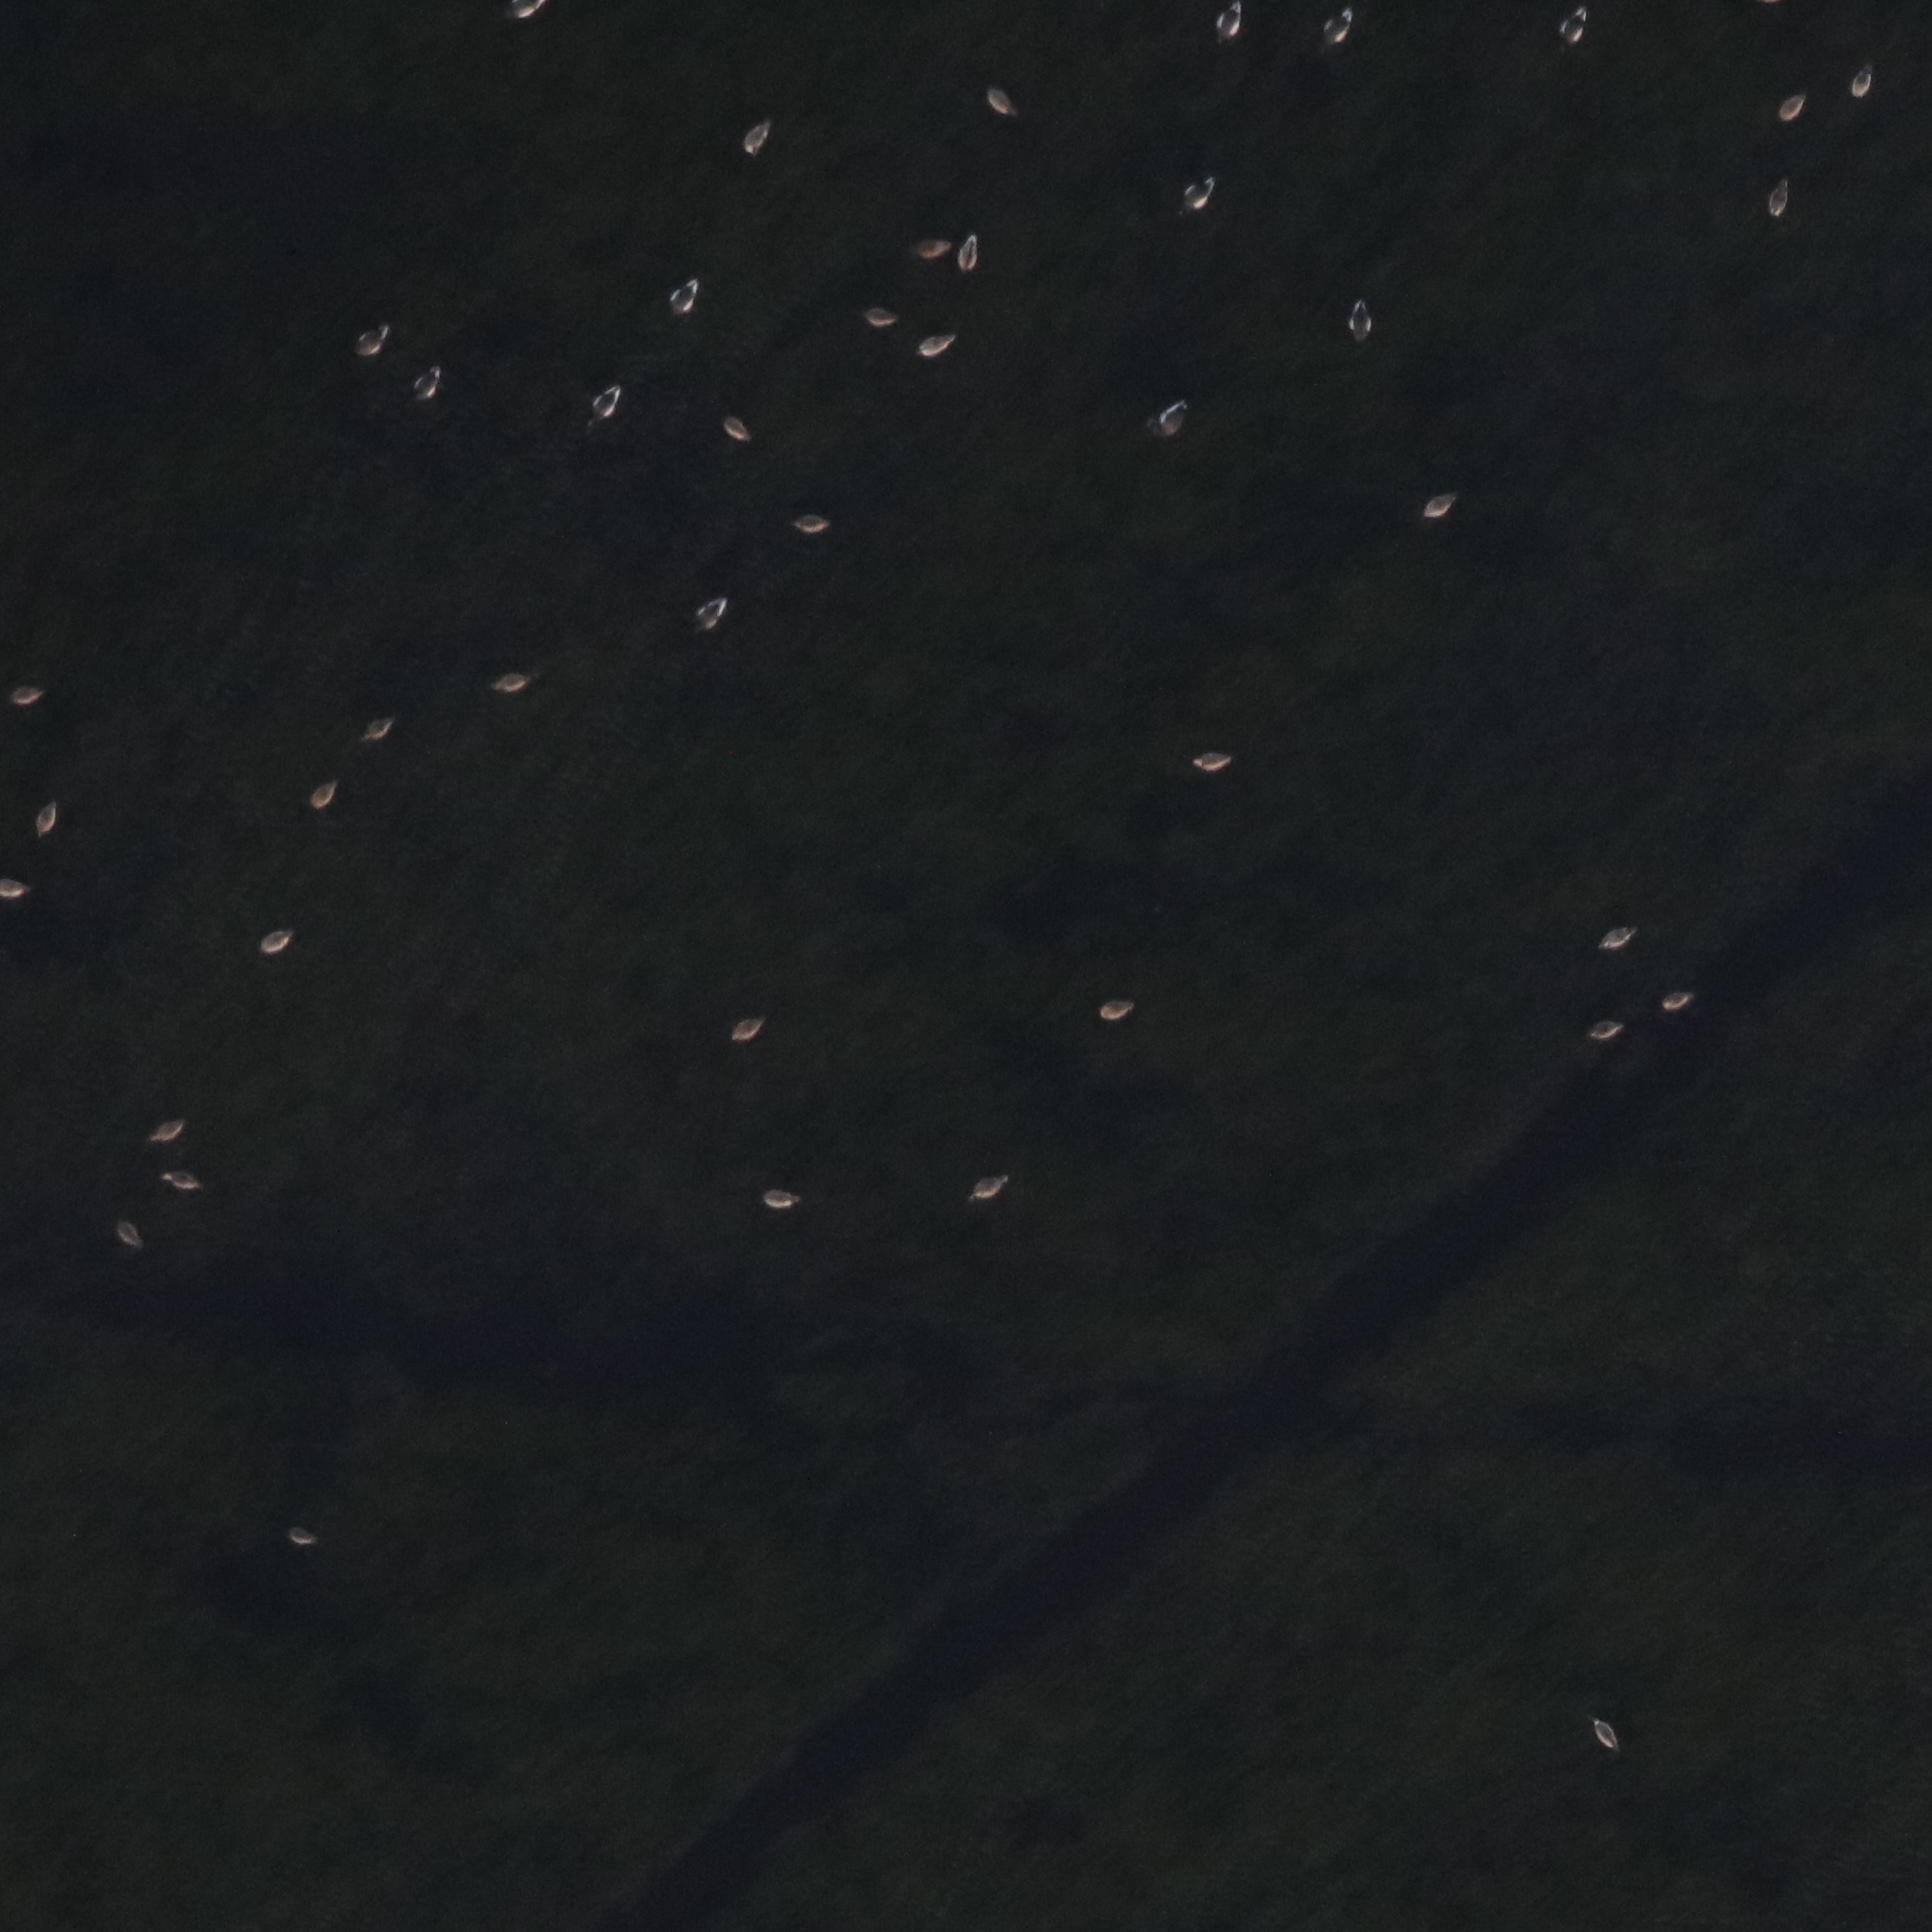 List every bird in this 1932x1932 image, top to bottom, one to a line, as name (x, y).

brant (1227, 22)
brant (1336, 25)
brant (1571, 25)
other bird (1862, 85)
other bird (995, 101)
other bird (1795, 108)
other bird (750, 137)
brant (1196, 194)
other bird (1781, 203)
other bird (921, 251)
other bird (970, 255)
brant (684, 298)
other bird (879, 314)
brant (1361, 325)
brant (370, 340)
other bird (940, 340)
brant (428, 381)
brant (605, 405)
brant (1168, 419)
other bird (731, 428)
other bird (1442, 506)
other bird (816, 528)
brant (707, 614)
other bird (511, 684)
other bird (18, 698)
other bird (381, 724)
other bird (1210, 766)
other bird (324, 796)
other bird (46, 817)
other bird (12, 883)
other bird (1611, 934)
other bird (277, 941)
other bird (1665, 1005)
other bird (1119, 1013)
other bird (748, 1025)
other bird (1604, 1027)
other bird (167, 1126)
other bird (181, 1182)
other bird (987, 1185)
other bird (780, 1203)
other bird (127, 1233)
other bird (303, 1534)
other bird (1608, 1734)